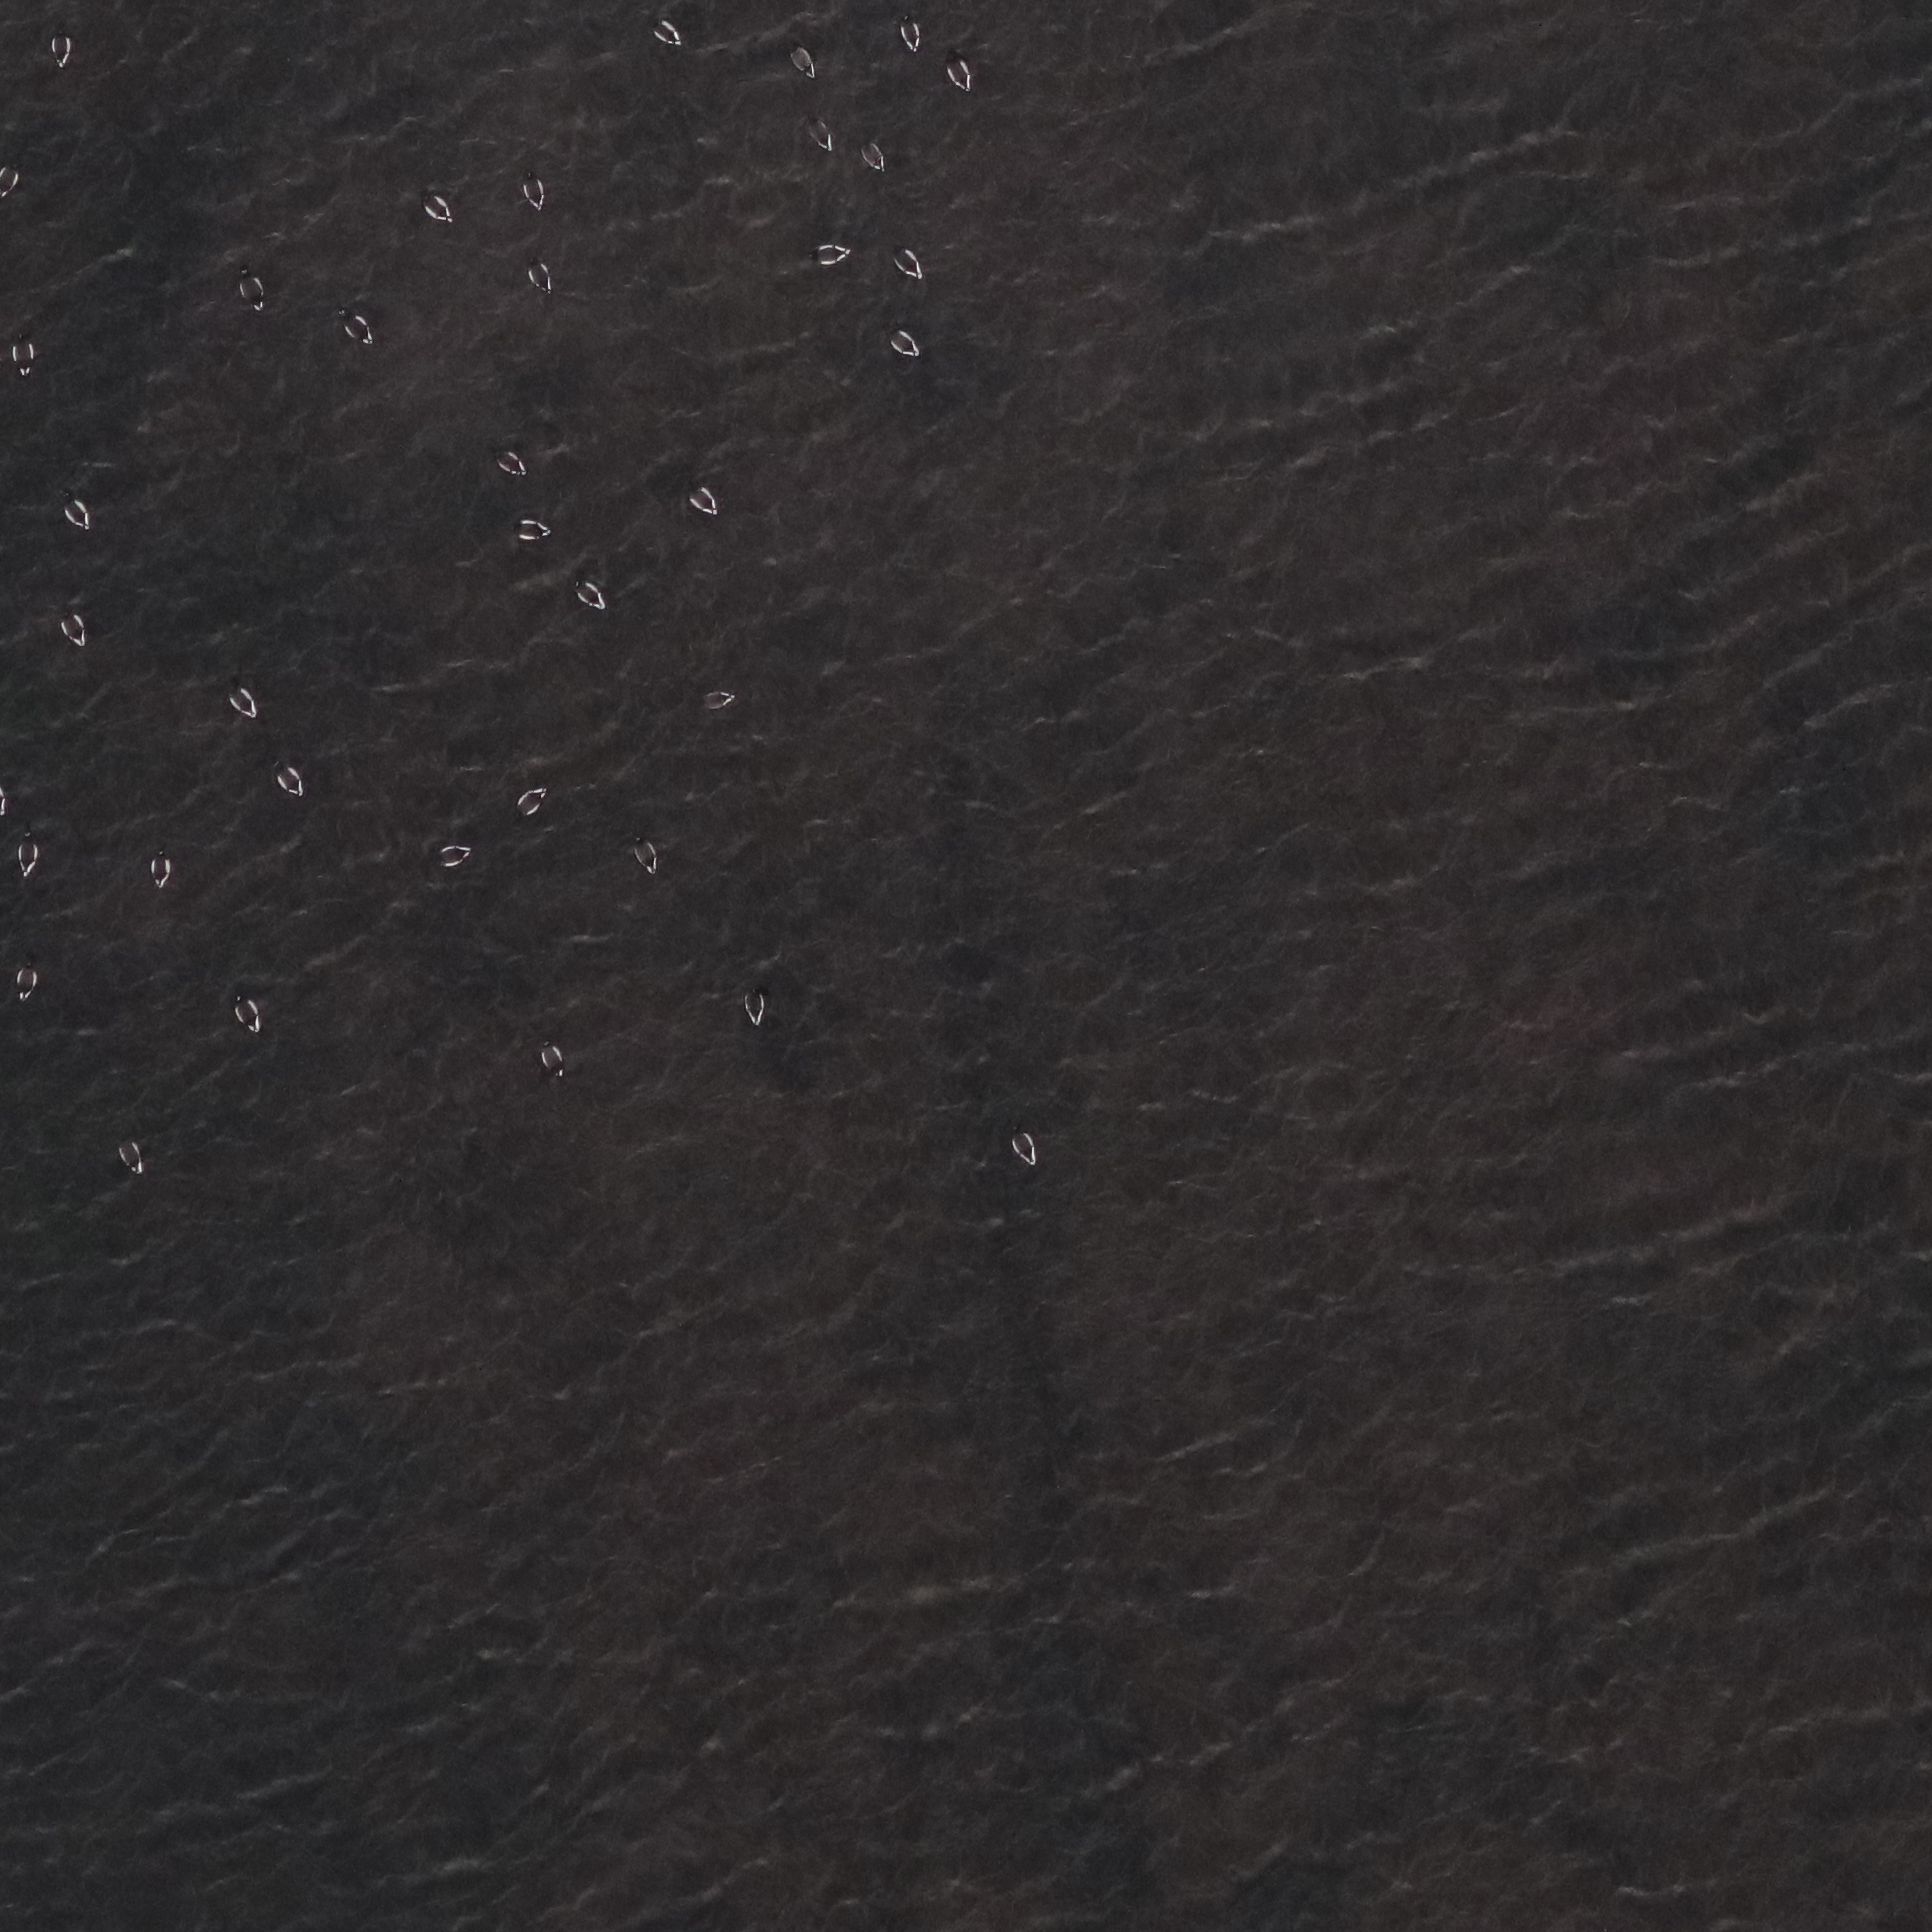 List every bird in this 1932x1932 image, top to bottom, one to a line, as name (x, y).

brant (665, 33)
brant (911, 33)
brant (60, 49)
brant (803, 59)
brant (960, 73)
brant (820, 134)
brant (873, 154)
brant (8, 180)
brant (533, 191)
brant (437, 207)
brant (830, 254)
brant (907, 262)
brant (540, 276)
brant (251, 289)
brant (357, 329)
brant (904, 343)
brant (24, 355)
brant (510, 462)
brant (702, 500)
brant (76, 512)
brant (530, 530)
brant (589, 594)
brant (74, 628)
brant (243, 700)
brant (716, 700)
brant (290, 780)
brant (531, 802)
brant (645, 854)
brant (26, 855)
brant (454, 855)
brant (161, 869)
brant (27, 980)
brant (754, 1006)
brant (247, 1013)
brant (552, 1060)
brant (1023, 1146)
brant (131, 1156)